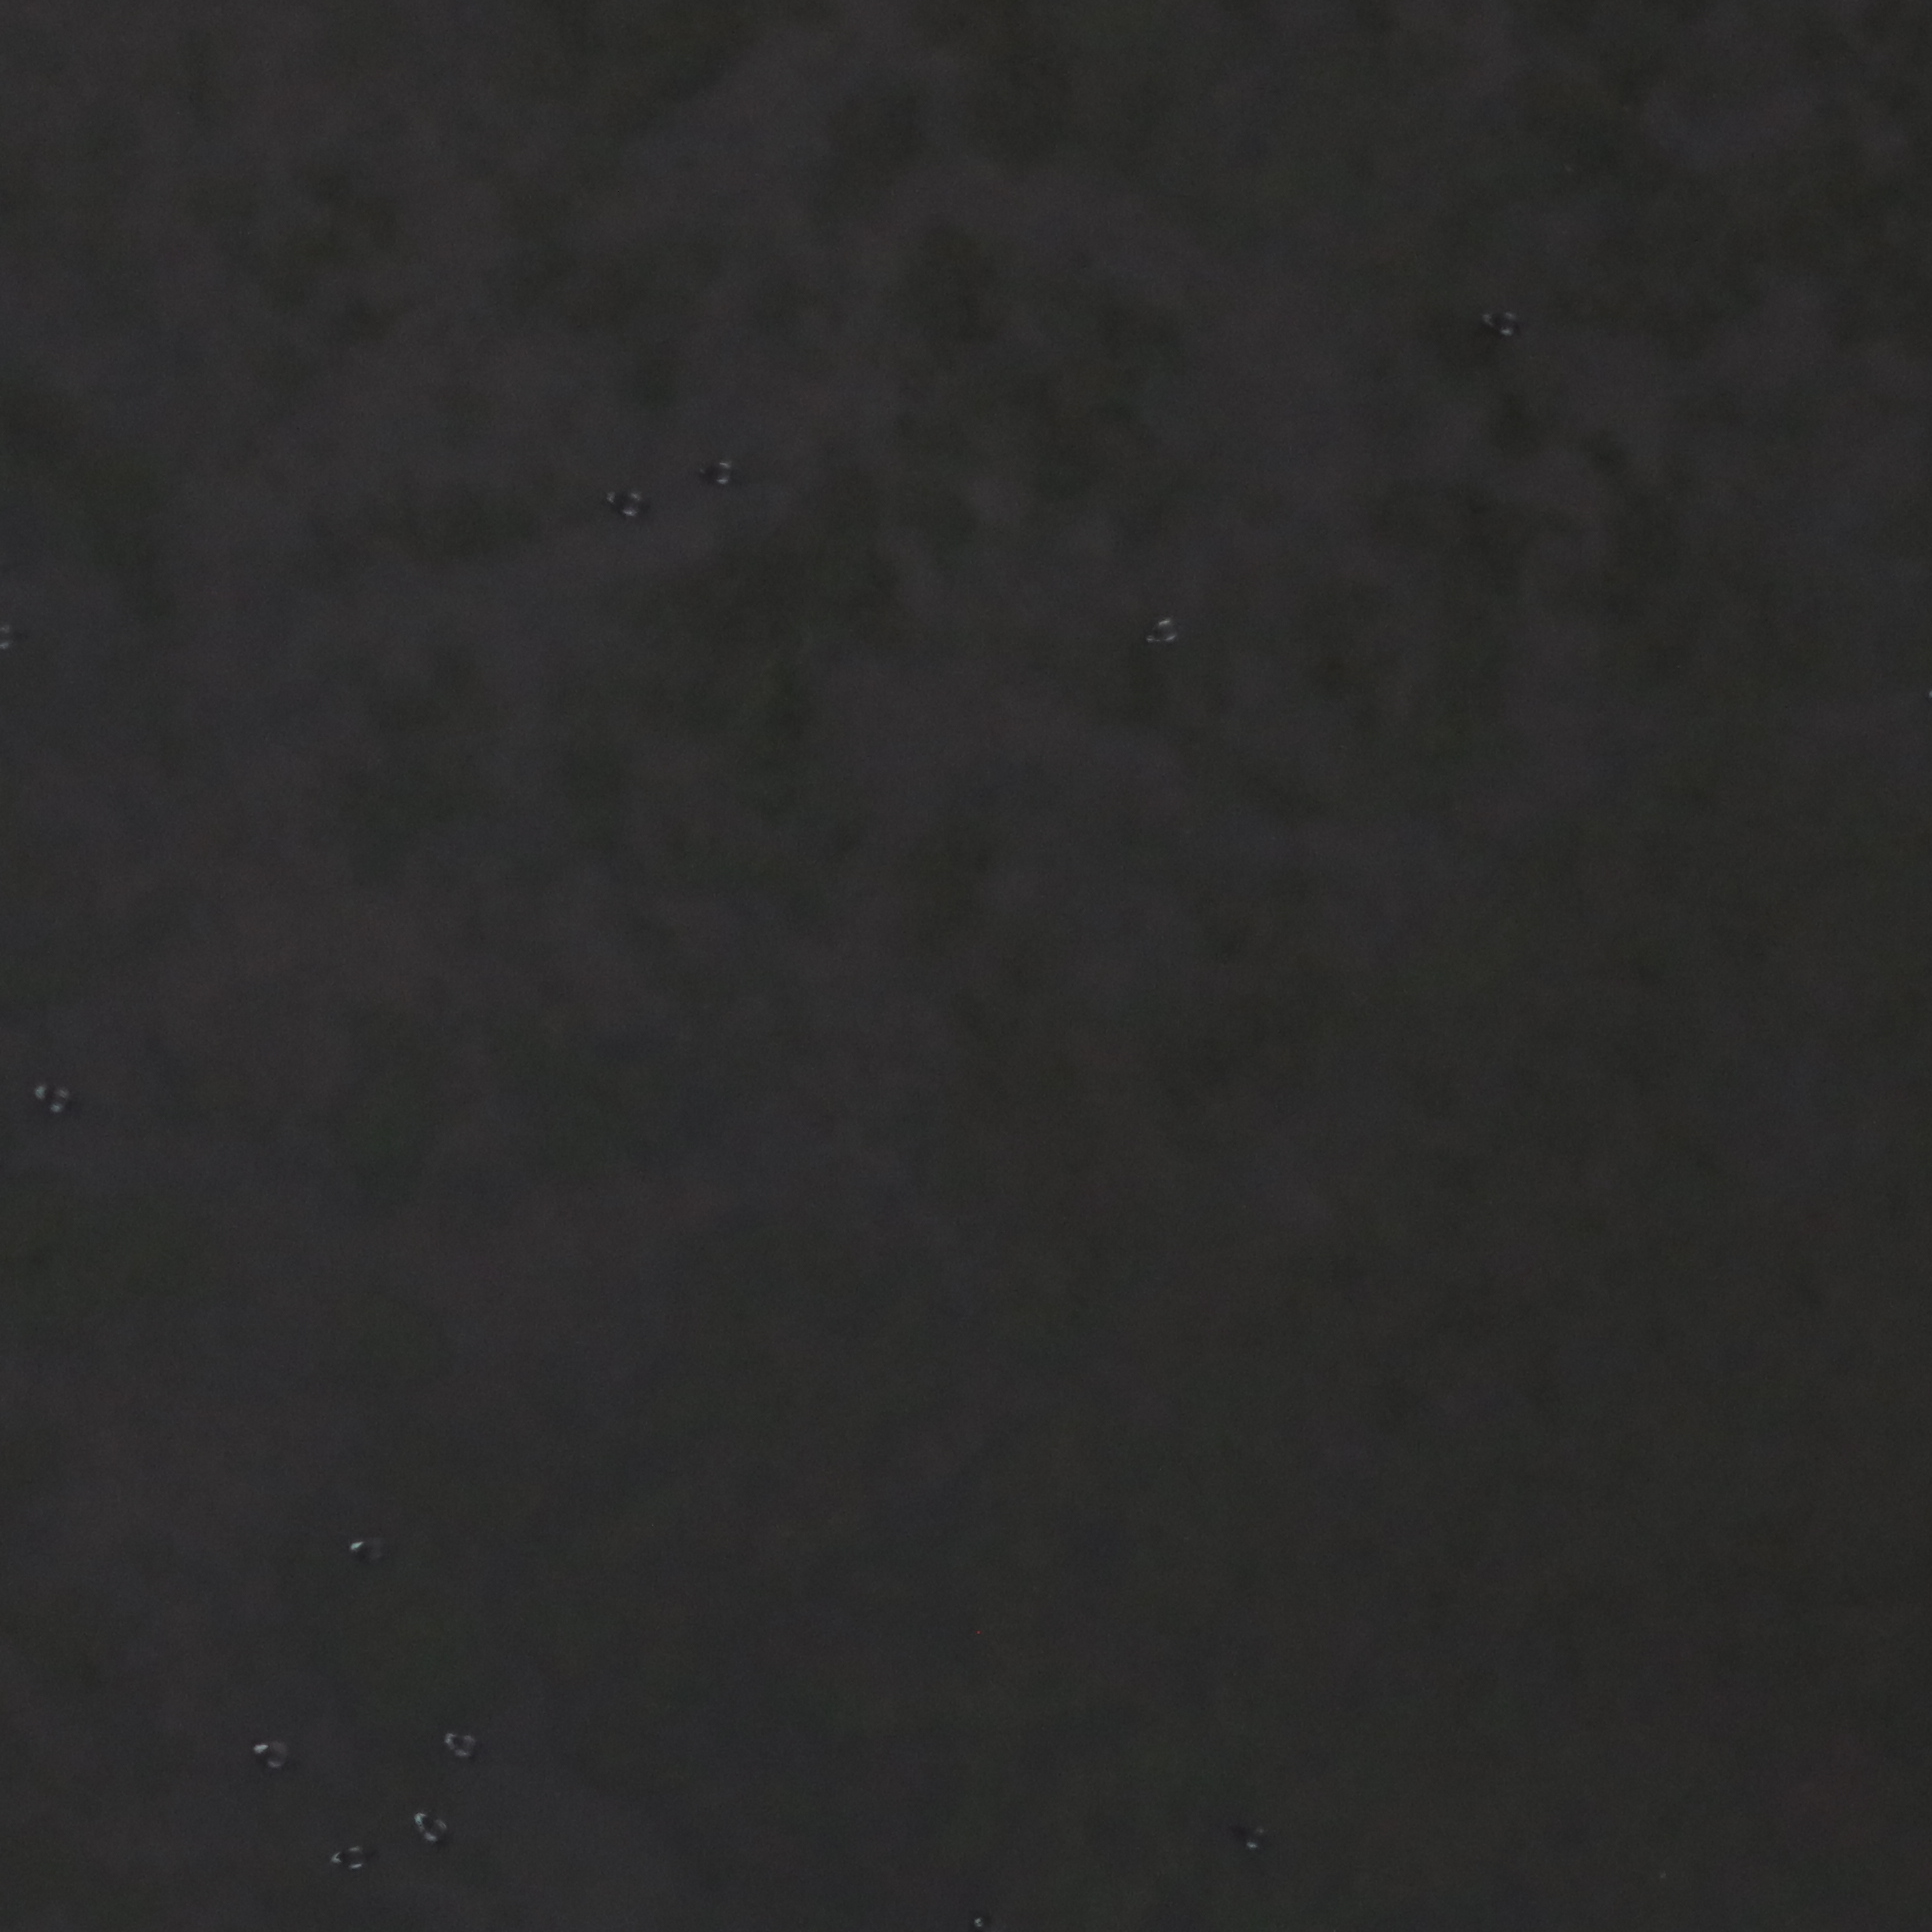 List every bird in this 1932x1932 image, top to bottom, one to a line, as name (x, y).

brant (1505, 320)
brant (722, 466)
brant (628, 495)
brant (1161, 631)
brant (58, 1096)
brant (373, 1548)
brant (463, 1744)
brant (274, 1754)
brant (433, 1828)
brant (1255, 1838)
brant (350, 1857)
brant (988, 1927)